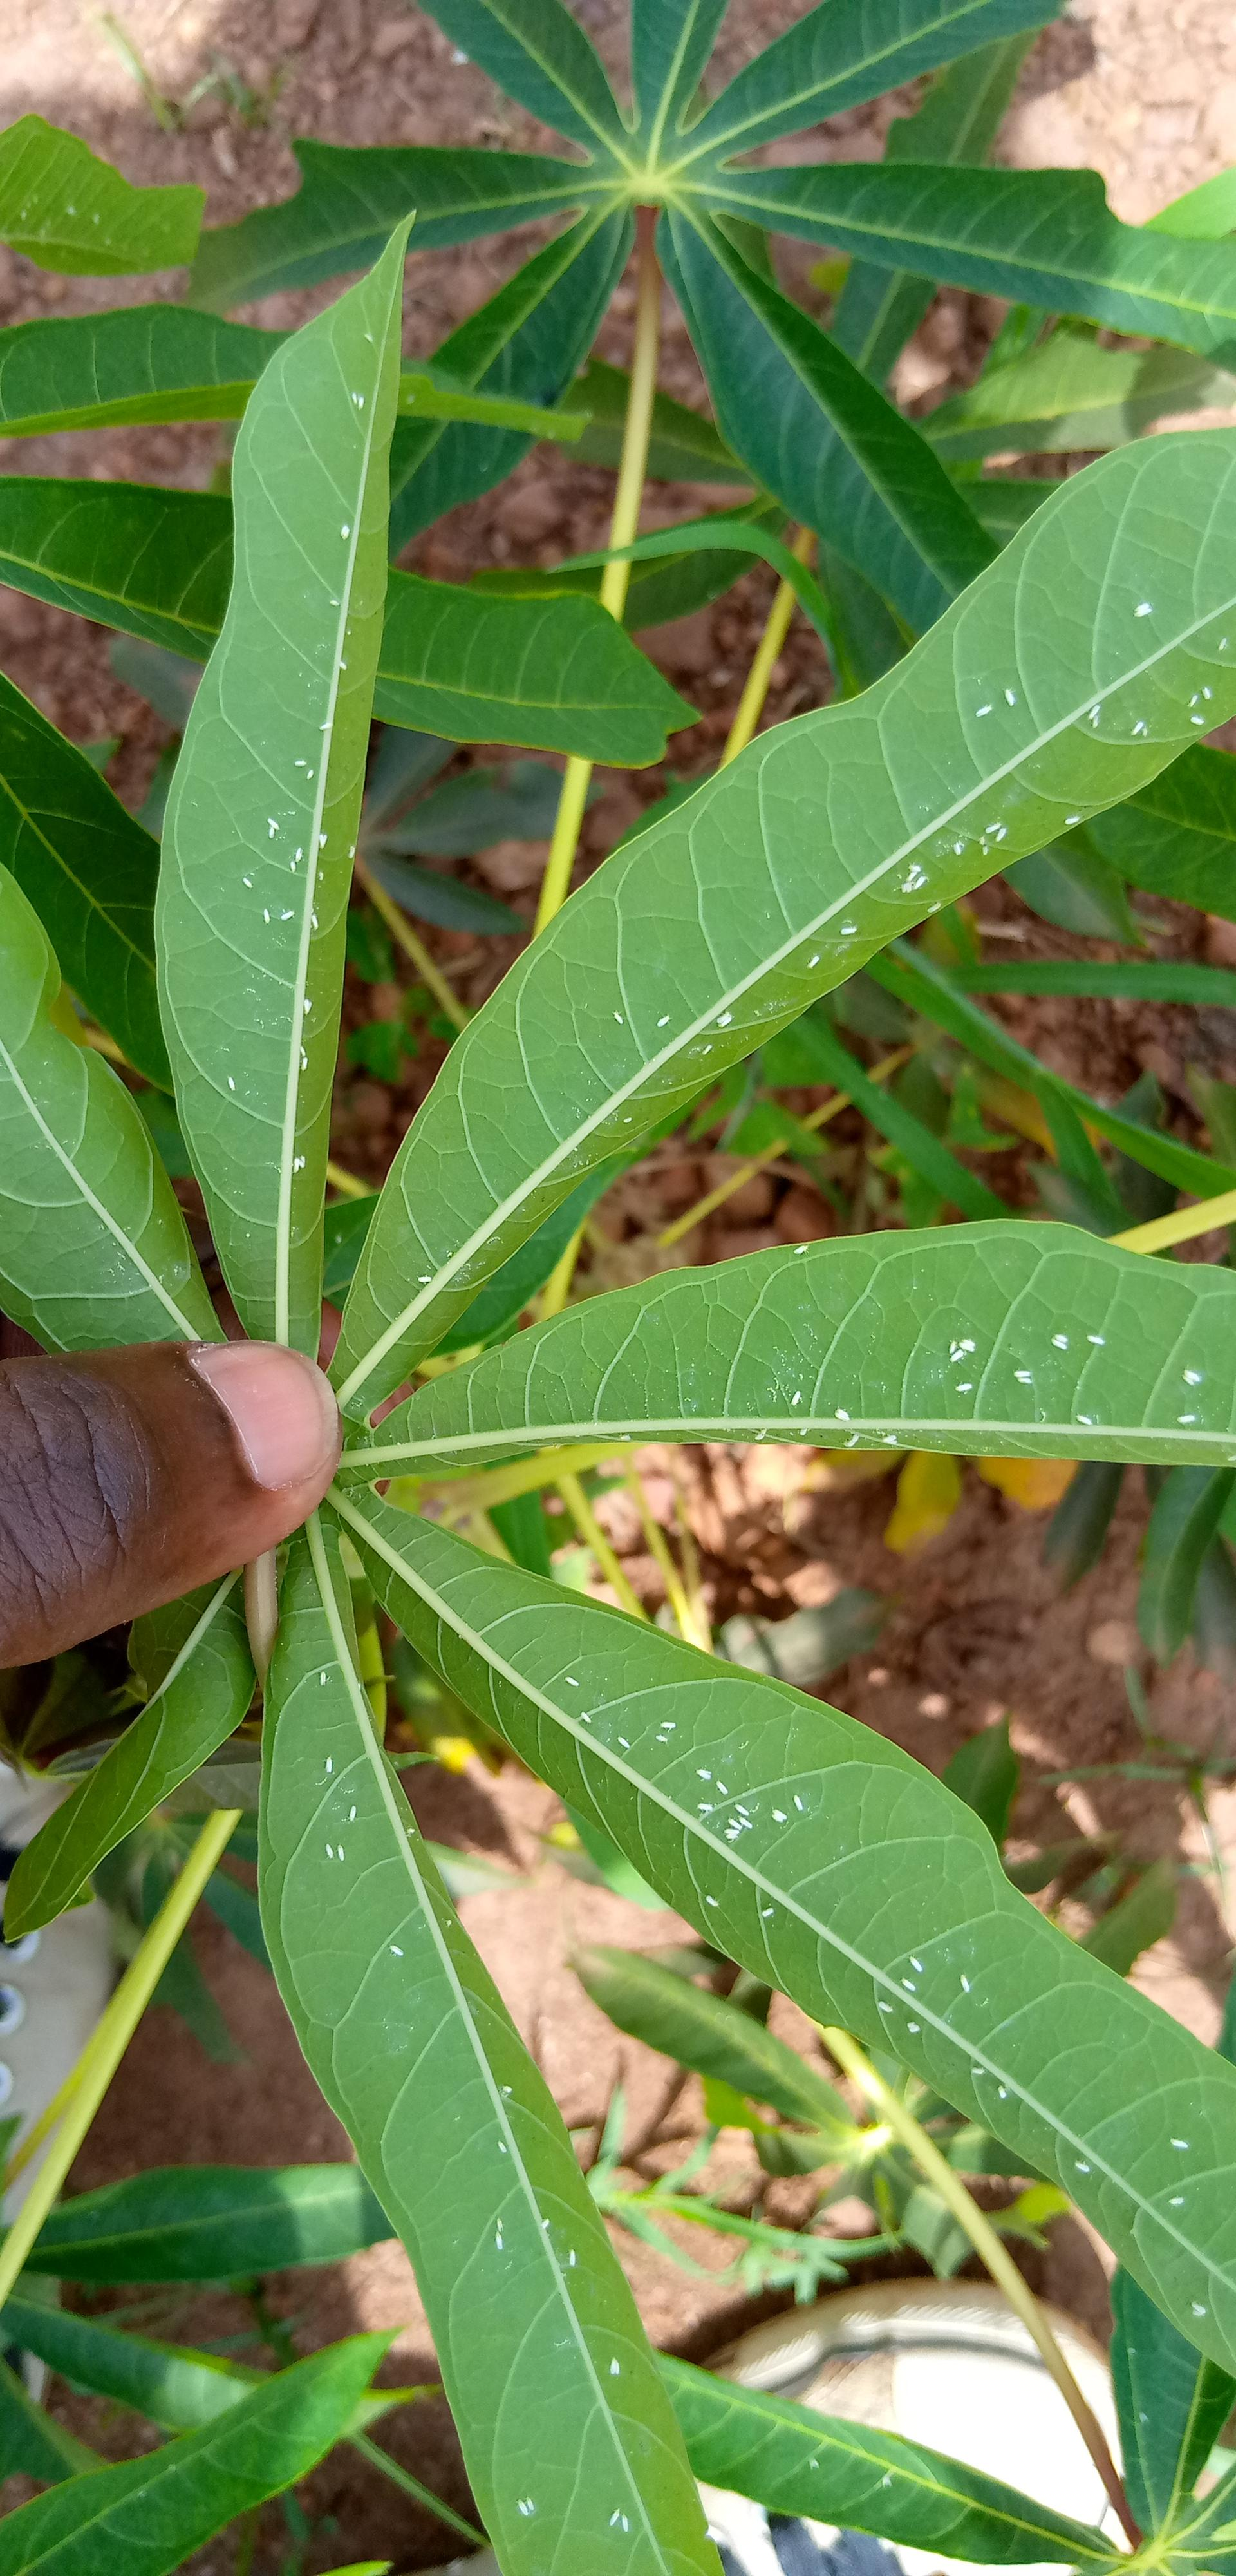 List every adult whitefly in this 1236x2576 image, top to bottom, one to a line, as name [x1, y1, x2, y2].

whitefly [351, 392, 358, 406]
whitefly [357, 395, 366, 411]
whitefly [339, 525, 348, 538]
whitefly [342, 527, 350, 540]
whitefly [328, 598, 341, 608]
whitefly [1134, 601, 1150, 613]
whitefly [1133, 607, 1154, 620]
whitefly [1216, 634, 1230, 656]
whitefly [339, 659, 350, 672]
whitefly [1200, 685, 1213, 702]
whitefly [1003, 687, 1017, 708]
whitefly [1187, 694, 1199, 708]
whitefly [972, 703, 994, 720]
whitefly [1085, 704, 1101, 721]
whitefly [1091, 714, 1100, 731]
whitefly [1189, 715, 1205, 728]
whitefly [1130, 720, 1145, 737]
whitefly [317, 723, 333, 732]
whitefly [293, 759, 309, 768]
whitefly [305, 768, 316, 781]
whitefly [1062, 813, 1082, 826]
whitefly [267, 817, 281, 831]
whitefly [983, 822, 1002, 835]
whitefly [268, 826, 276, 840]
whitefly [994, 826, 1007, 844]
whitefly [318, 833, 328, 850]
whitefly [978, 835, 987, 846]
whitefly [952, 840, 963, 858]
whitefly [346, 844, 356, 861]
whitefly [981, 845, 989, 858]
whitefly [295, 846, 304, 864]
whitefly [288, 860, 297, 873]
whitefly [907, 862, 924, 873]
whitefly [317, 871, 327, 882]
whitefly [905, 871, 917, 882]
whitefly [913, 875, 927, 893]
whitefly [241, 875, 255, 890]
whitefly [900, 882, 907, 895]
whitefly [906, 882, 913, 894]
whitefly [926, 900, 943, 915]
whitefly [262, 906, 272, 927]
whitefly [279, 909, 298, 923]
whitefly [310, 913, 321, 933]
whitefly [839, 923, 859, 937]
whitefly [805, 954, 821, 971]
whitefly [302, 998, 314, 1017]
whitefly [612, 1010, 625, 1026]
whitefly [715, 1012, 729, 1023]
whitefly [654, 1012, 671, 1030]
whitefly [716, 1015, 733, 1030]
whitefly [700, 1043, 713, 1057]
whitefly [299, 1045, 309, 1057]
whitefly [299, 1057, 309, 1073]
whitefly [227, 1075, 238, 1093]
whitefly [621, 1115, 633, 1125]
whitefly [299, 1155, 307, 1164]
whitefly [291, 1157, 301, 1175]
whitefly [299, 1159, 306, 1170]
whitefly [791, 1244, 810, 1257]
whitefly [415, 1274, 433, 1285]
whitefly [1054, 1333, 1068, 1343]
whitefly [1085, 1333, 1106, 1347]
whitefly [1050, 1337, 1067, 1352]
whitefly [961, 1338, 977, 1347]
whitefly [948, 1340, 957, 1356]
whitefly [959, 1341, 975, 1354]
whitefly [948, 1348, 965, 1365]
whitefly [1183, 1368, 1203, 1385]
whitefly [1011, 1369, 1032, 1378]
whitefly [1181, 1374, 1195, 1387]
whitefly [1016, 1377, 1033, 1385]
whitefly [952, 1381, 976, 1393]
whitefly [789, 1388, 805, 1407]
whitefly [836, 1407, 850, 1417]
whitefly [1175, 1411, 1195, 1427]
whitefly [834, 1412, 851, 1423]
whitefly [1074, 1412, 1094, 1426]
whitefly [759, 1428, 768, 1436]
whitefly [799, 1429, 807, 1437]
whitefly [850, 1432, 859, 1443]
whitefly [618, 1433, 633, 1441]
whitefly [753, 1433, 766, 1442]
whitefly [881, 1435, 902, 1447]
whitefly [841, 1441, 856, 1448]
whitefly [317, 1669, 329, 1687]
whitefly [563, 1674, 581, 1689]
whitefly [579, 1710, 593, 1725]
whitefly [659, 1720, 680, 1730]
whitefly [654, 1733, 669, 1745]
whitefly [616, 1734, 633, 1750]
whitefly [324, 1754, 335, 1777]
whitefly [693, 1767, 713, 1783]
whitefly [715, 1779, 731, 1796]
whitefly [791, 1791, 805, 1814]
whitefly [696, 1803, 715, 1813]
whitefly [733, 1803, 751, 1817]
whitefly [347, 1803, 358, 1823]
whitefly [771, 1808, 788, 1821]
whitefly [771, 1812, 784, 1824]
whitefly [738, 1815, 754, 1830]
whitefly [727, 1817, 742, 1831]
whitefly [405, 1825, 417, 1835]
whitefly [722, 1828, 740, 1834]
whitefly [724, 1833, 740, 1840]
whitefly [323, 1842, 335, 1861]
whitefly [336, 1842, 347, 1863]
whitefly [703, 1893, 721, 1909]
whitefly [760, 1906, 778, 1919]
whitefly [444, 1918, 453, 1928]
whitefly [387, 1942, 407, 1957]
whitefly [908, 1954, 925, 1974]
whitefly [959, 1973, 973, 1995]
whitefly [901, 1976, 918, 1993]
whitefly [876, 1999, 896, 2016]
whitefly [906, 2021, 917, 2027]
whitefly [908, 2025, 921, 2034]
whitefly [969, 2065, 988, 2076]
whitefly [500, 2082, 516, 2096]
whitefly [995, 2083, 1009, 2101]
whitefly [1168, 2137, 1190, 2152]
whitefly [496, 2139, 509, 2155]
whitefly [1073, 2159, 1092, 2174]
whitefly [1166, 2194, 1186, 2207]
whitefly [495, 2216, 505, 2232]
whitefly [539, 2217, 551, 2230]
whitefly [494, 2230, 505, 2251]
whitefly [568, 2248, 579, 2266]
whitefly [608, 2357, 617, 2377]
whitefly [615, 2359, 621, 2376]
whitefly [525, 2495, 536, 2512]
whitefly [516, 2497, 530, 2517]
whitefly [608, 2507, 621, 2528]
whitefly [621, 2514, 630, 2533]